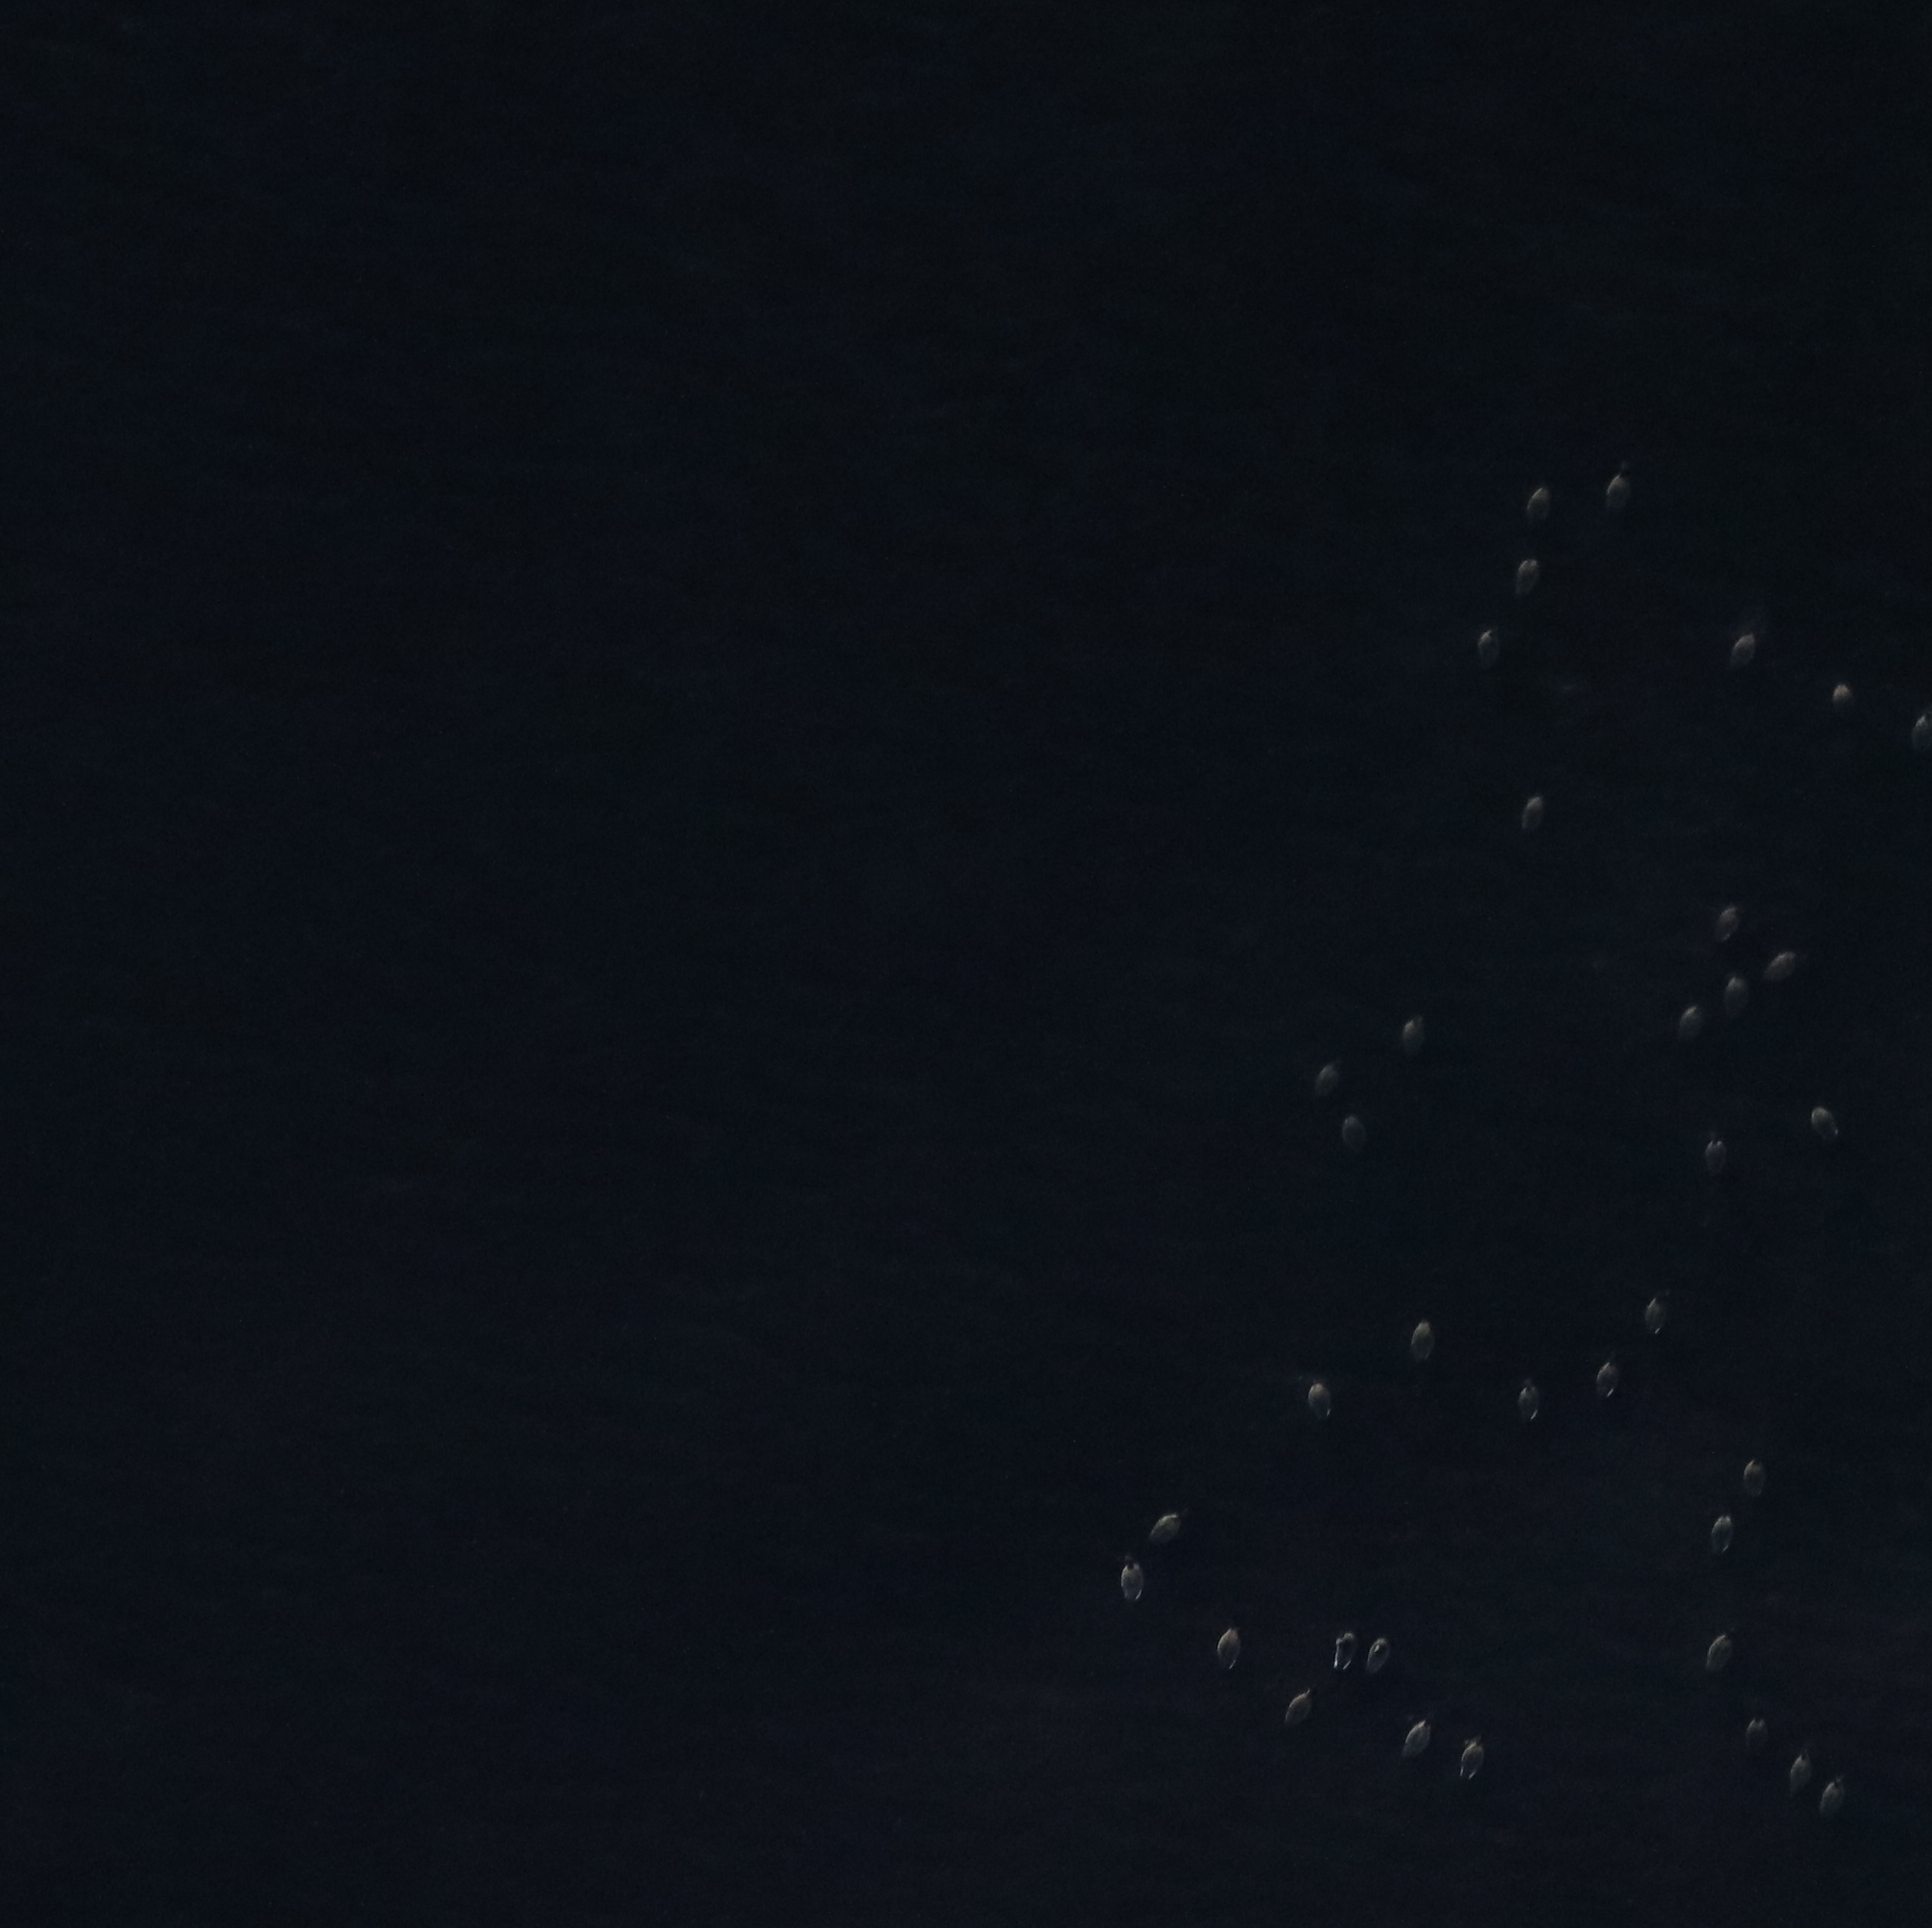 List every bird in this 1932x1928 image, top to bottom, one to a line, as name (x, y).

Canada goose (1546, 495)
Canada goose (1617, 497)
Canada goose (1525, 581)
Canada goose (1747, 643)
Canada goose (1484, 647)
Canada goose (1845, 702)
Canada goose (1921, 734)
Canada goose (1532, 817)
Canada goose (1727, 923)
Canada goose (1787, 967)
Canada goose (1738, 994)
Canada goose (1692, 1021)
Canada goose (1409, 1035)
Canada goose (1329, 1085)
Canada goose (1824, 1121)
Canada goose (1353, 1130)
Canada goose (1712, 1153)
Canada goose (1659, 1317)
Canada goose (1424, 1339)
Canada goose (1609, 1375)
Canada goose (1528, 1398)
Canada goose (1318, 1399)
Canada goose (1753, 1471)
Canada goose (1168, 1530)
Canada goose (1725, 1531)
Canada goose (1133, 1579)
Canada goose (1230, 1646)
Canada goose (1720, 1649)
Canada goose (1380, 1653)
Canada goose (1347, 1654)
Canada goose (1299, 1707)
Canada goose (1753, 1732)
Canada goose (1417, 1735)
Canada goose (1472, 1757)
Canada goose (1803, 1773)
Canada goose (1834, 1797)